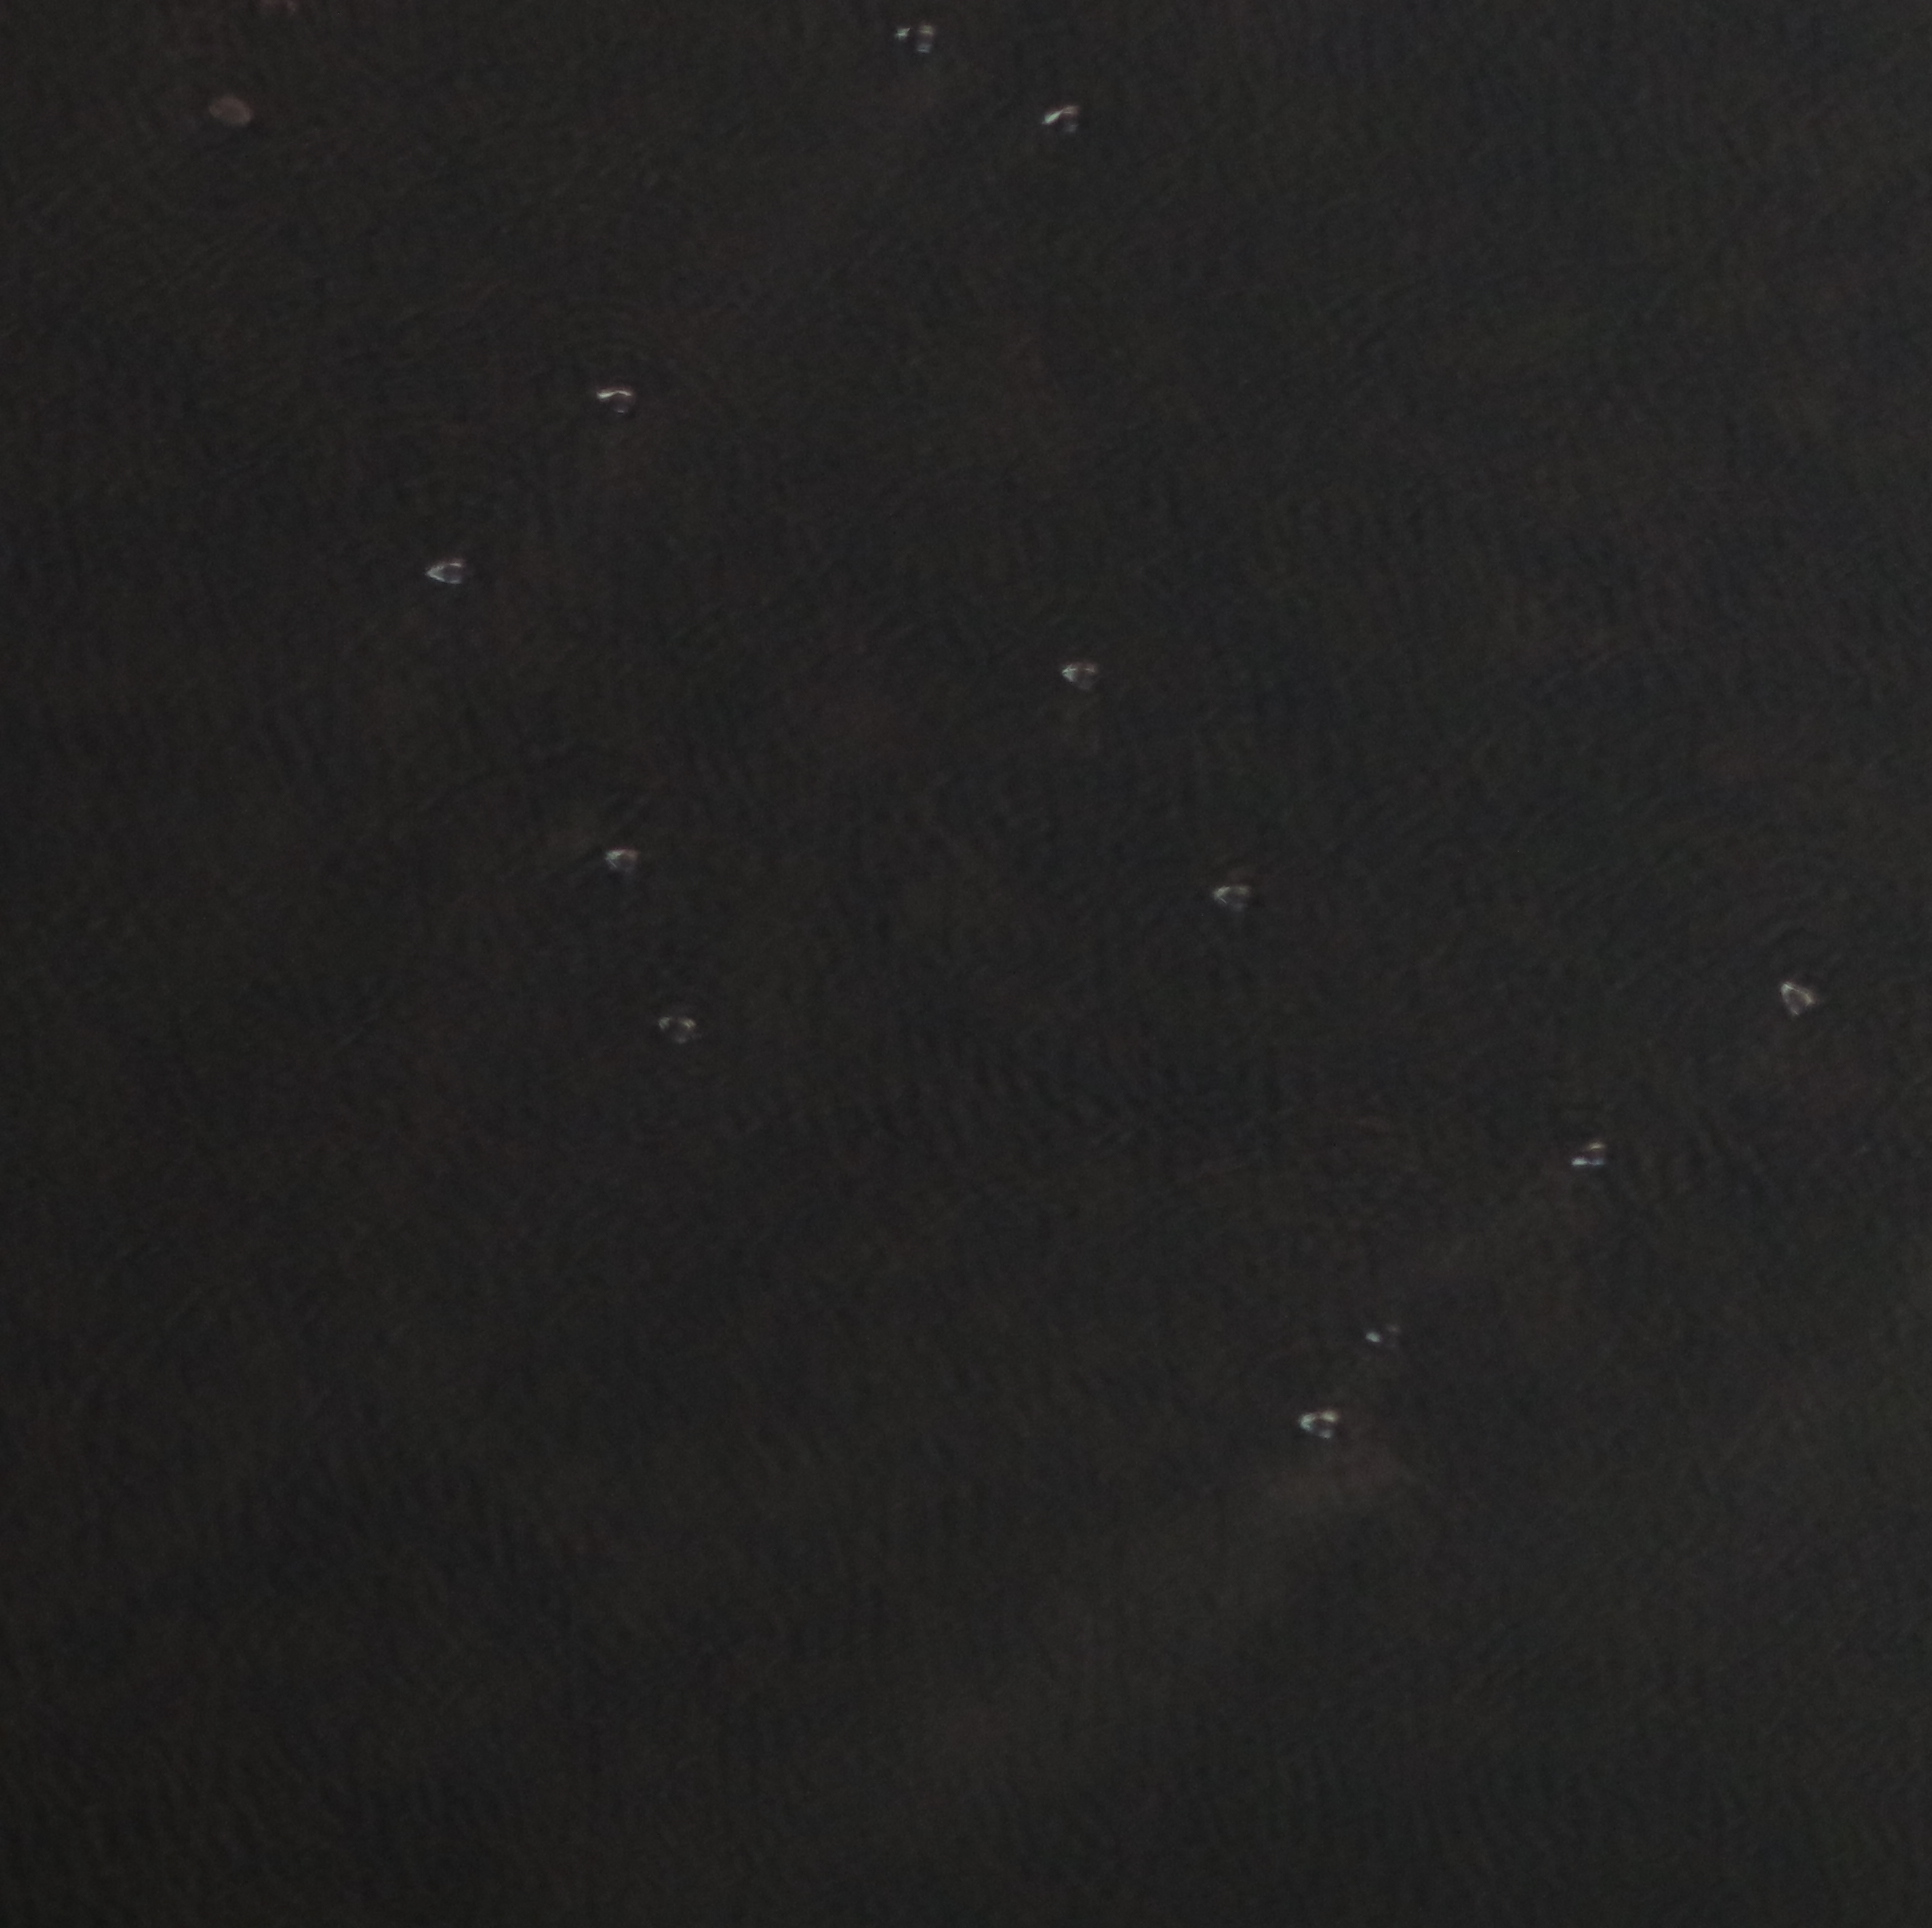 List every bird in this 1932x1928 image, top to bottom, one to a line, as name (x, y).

Canada goose (281, 6)
brant (922, 36)
Canada goose (231, 109)
brant (1067, 120)
brant (621, 400)
brant (451, 572)
brant (1081, 672)
brant (622, 865)
brant (1233, 895)
brant (1800, 997)
brant (675, 1029)
brant (1596, 1157)
brant (1382, 1332)
brant (1321, 1423)